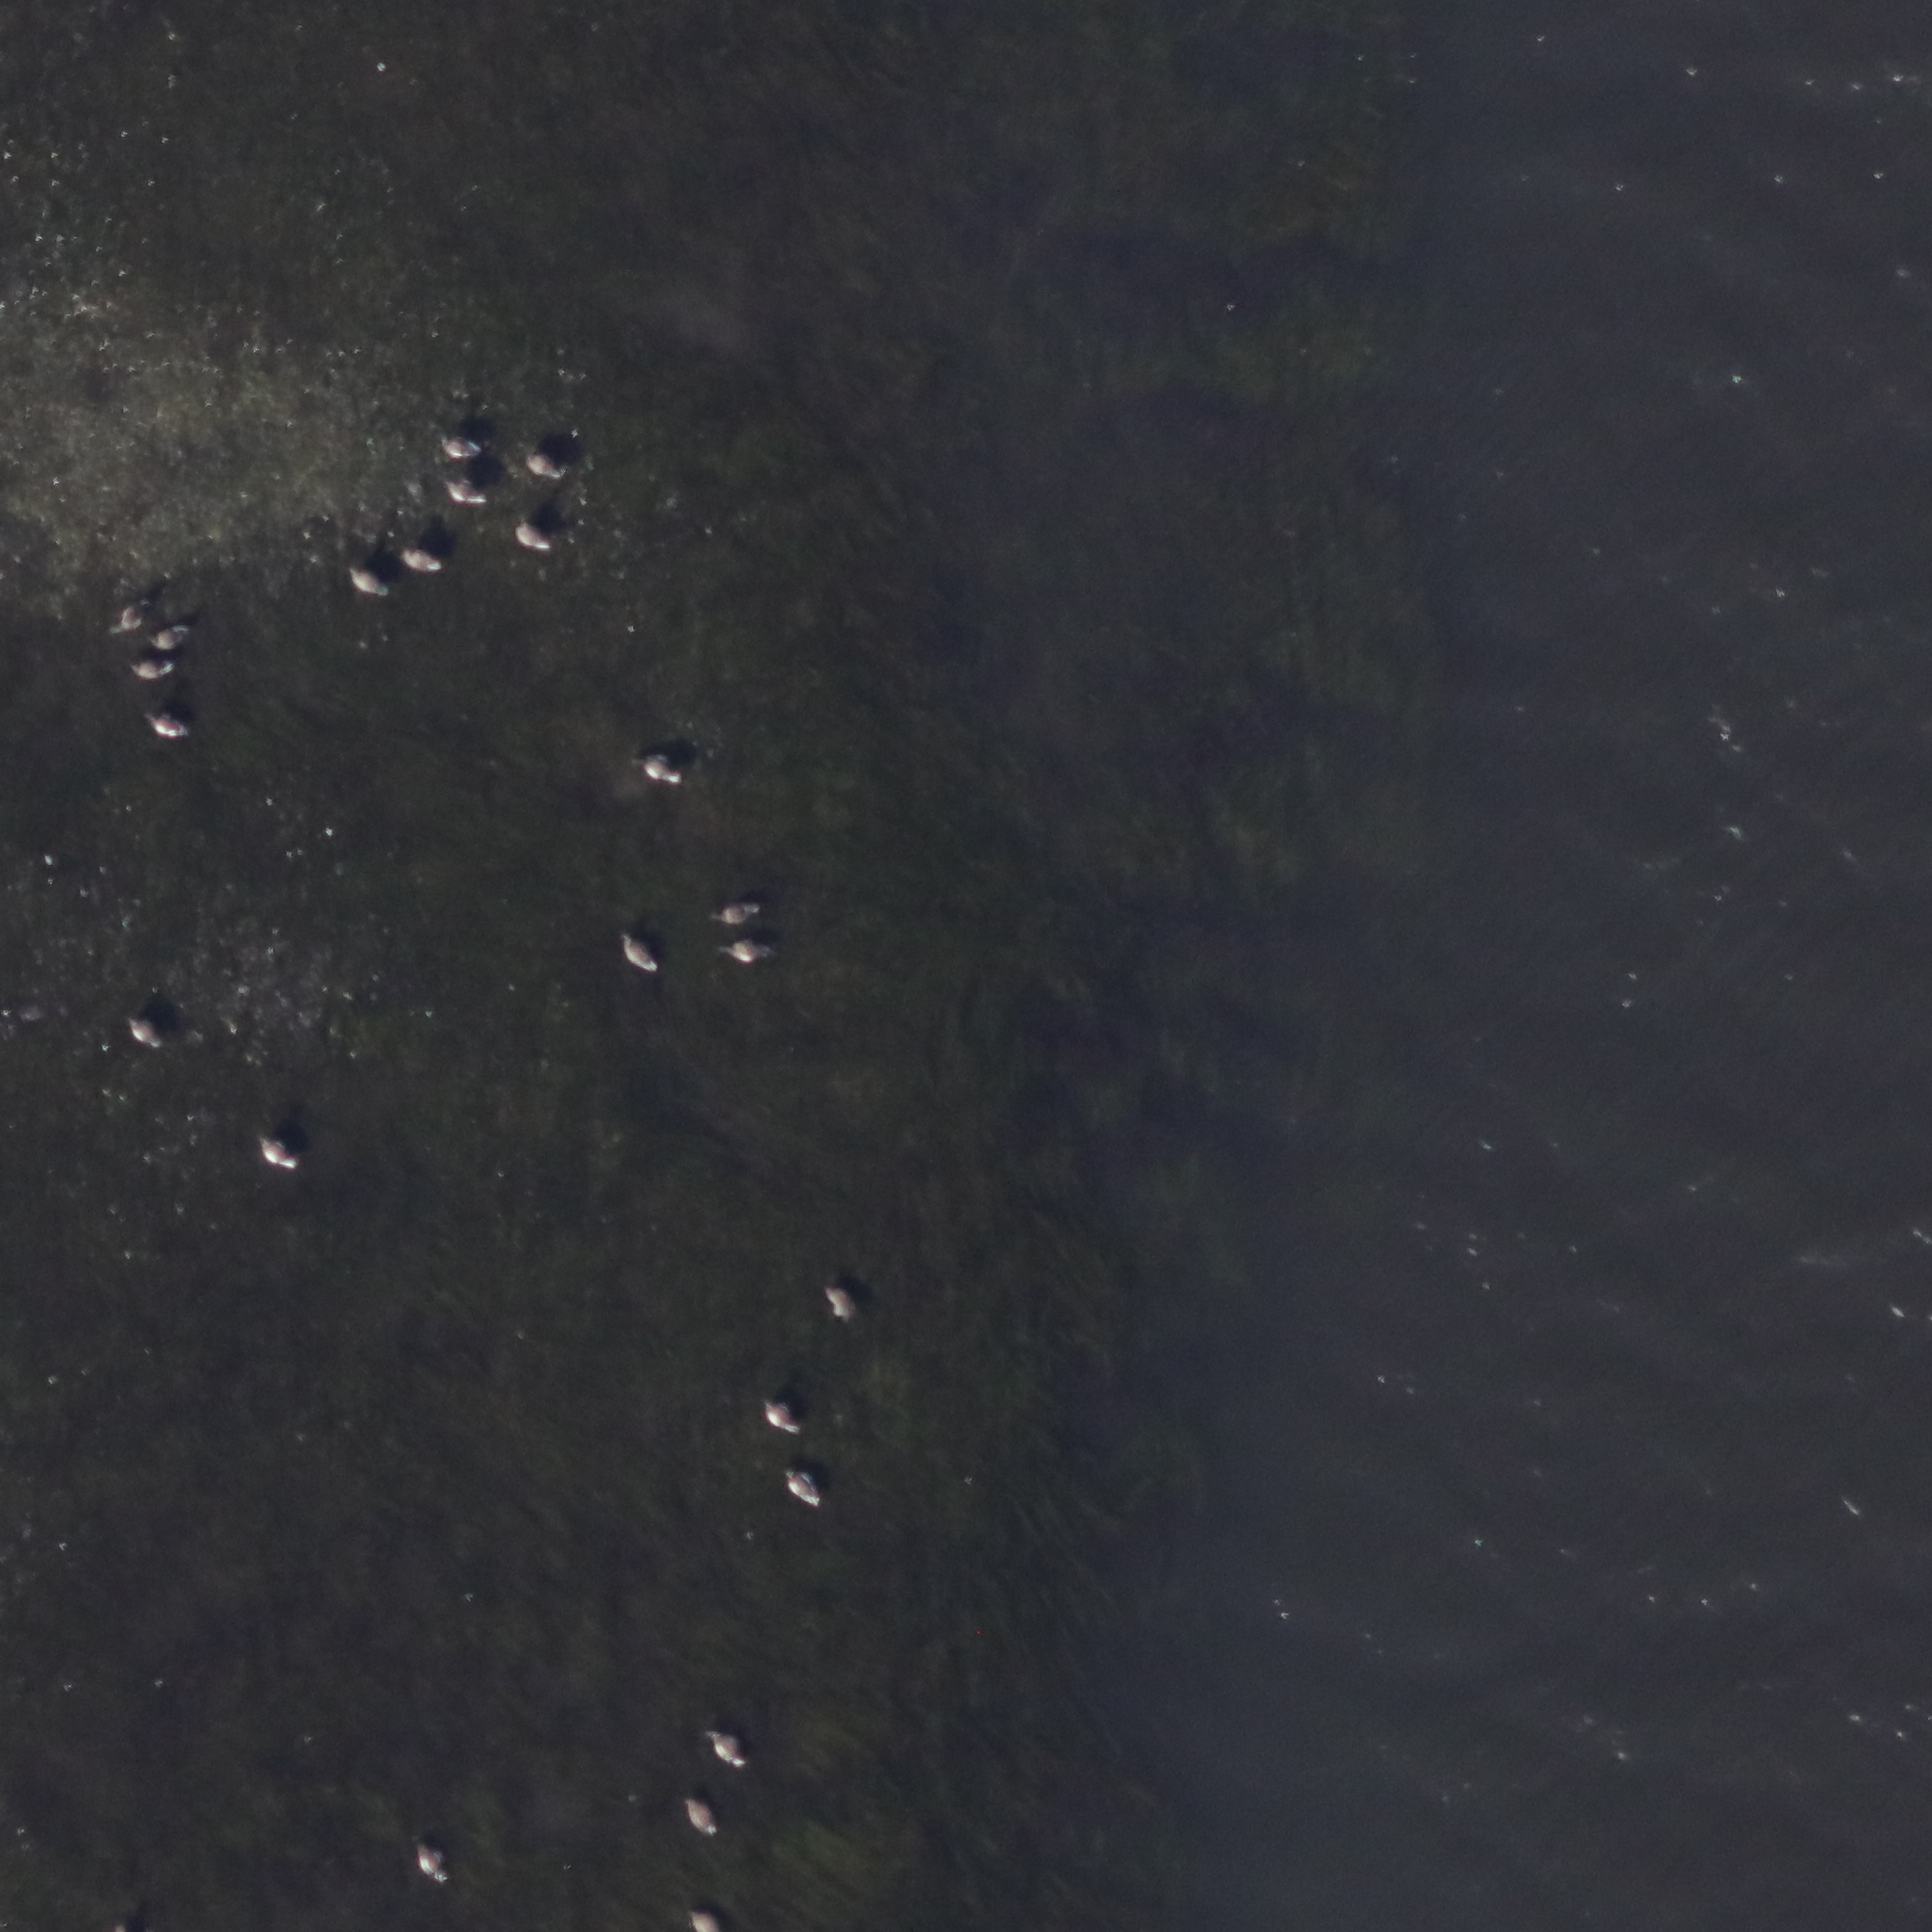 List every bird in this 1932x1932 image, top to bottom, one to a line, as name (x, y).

brant (459, 446)
brant (544, 464)
brant (464, 491)
brant (532, 535)
brant (418, 562)
brant (368, 578)
brant (130, 609)
brant (169, 642)
brant (141, 666)
brant (168, 721)
brant (661, 765)
brant (738, 913)
brant (750, 947)
brant (639, 951)
brant (144, 1030)
brant (278, 1150)
brant (843, 1304)
brant (782, 1415)
brant (801, 1484)
brant (728, 1747)
brant (698, 1811)
brant (432, 1861)
brant (706, 1923)